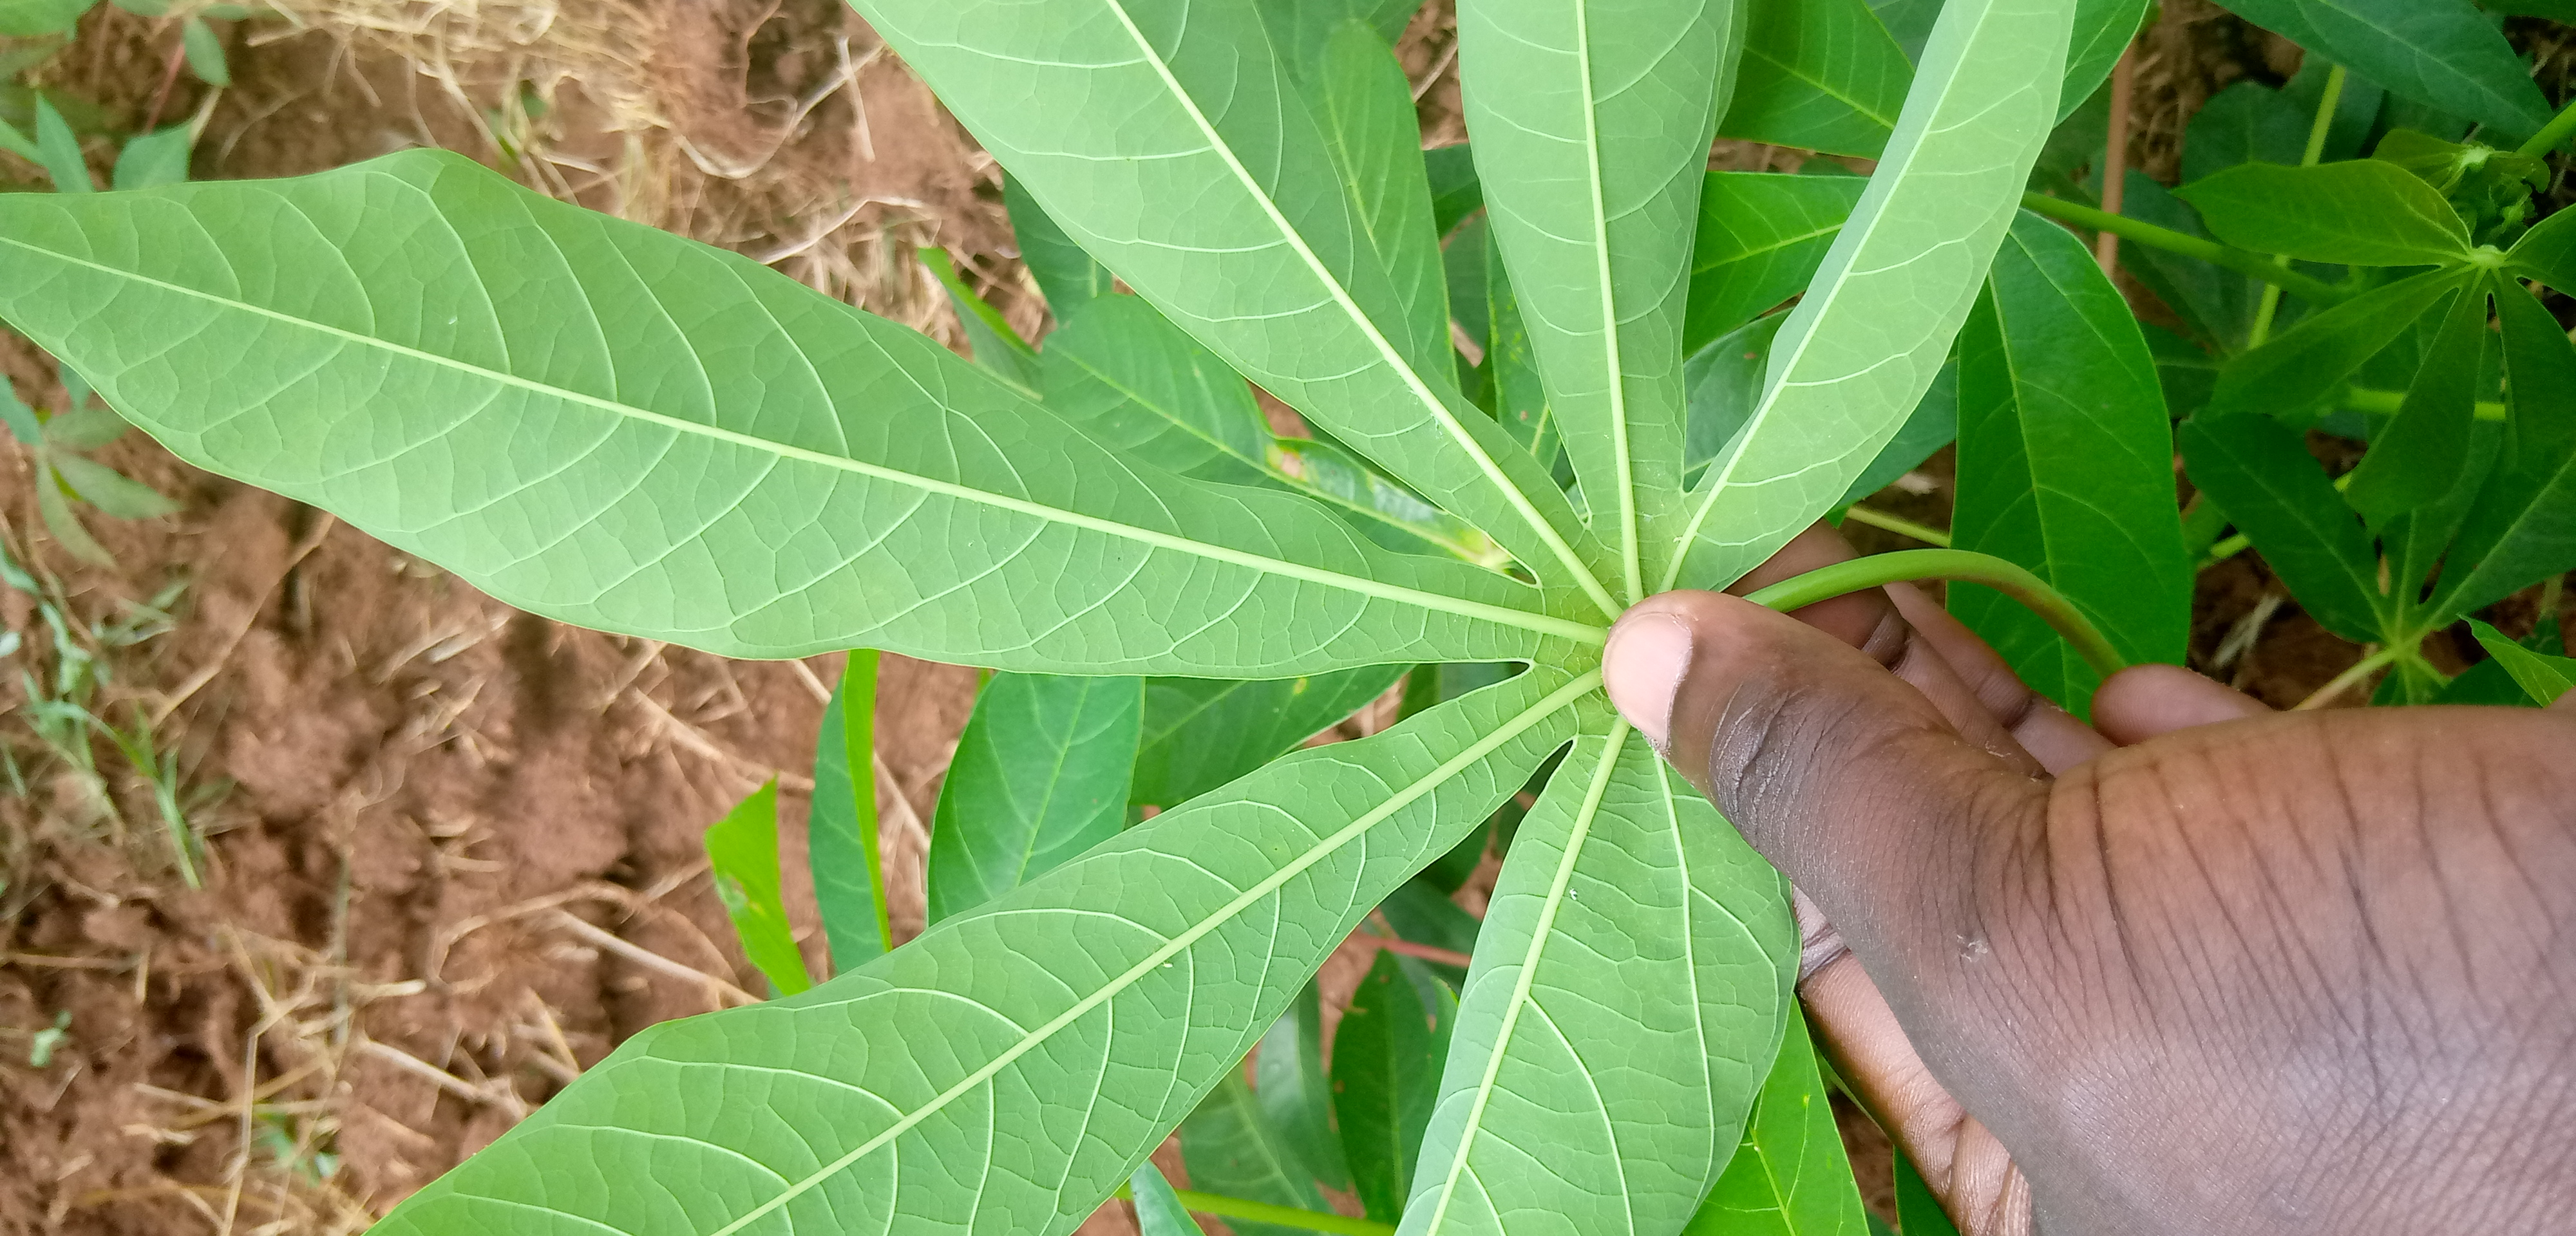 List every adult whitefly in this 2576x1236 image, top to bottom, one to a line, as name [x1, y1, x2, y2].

whitefly [1671, 534, 1683, 543]
whitefly [1569, 885, 1579, 904]
whitefly [1162, 960, 1174, 969]